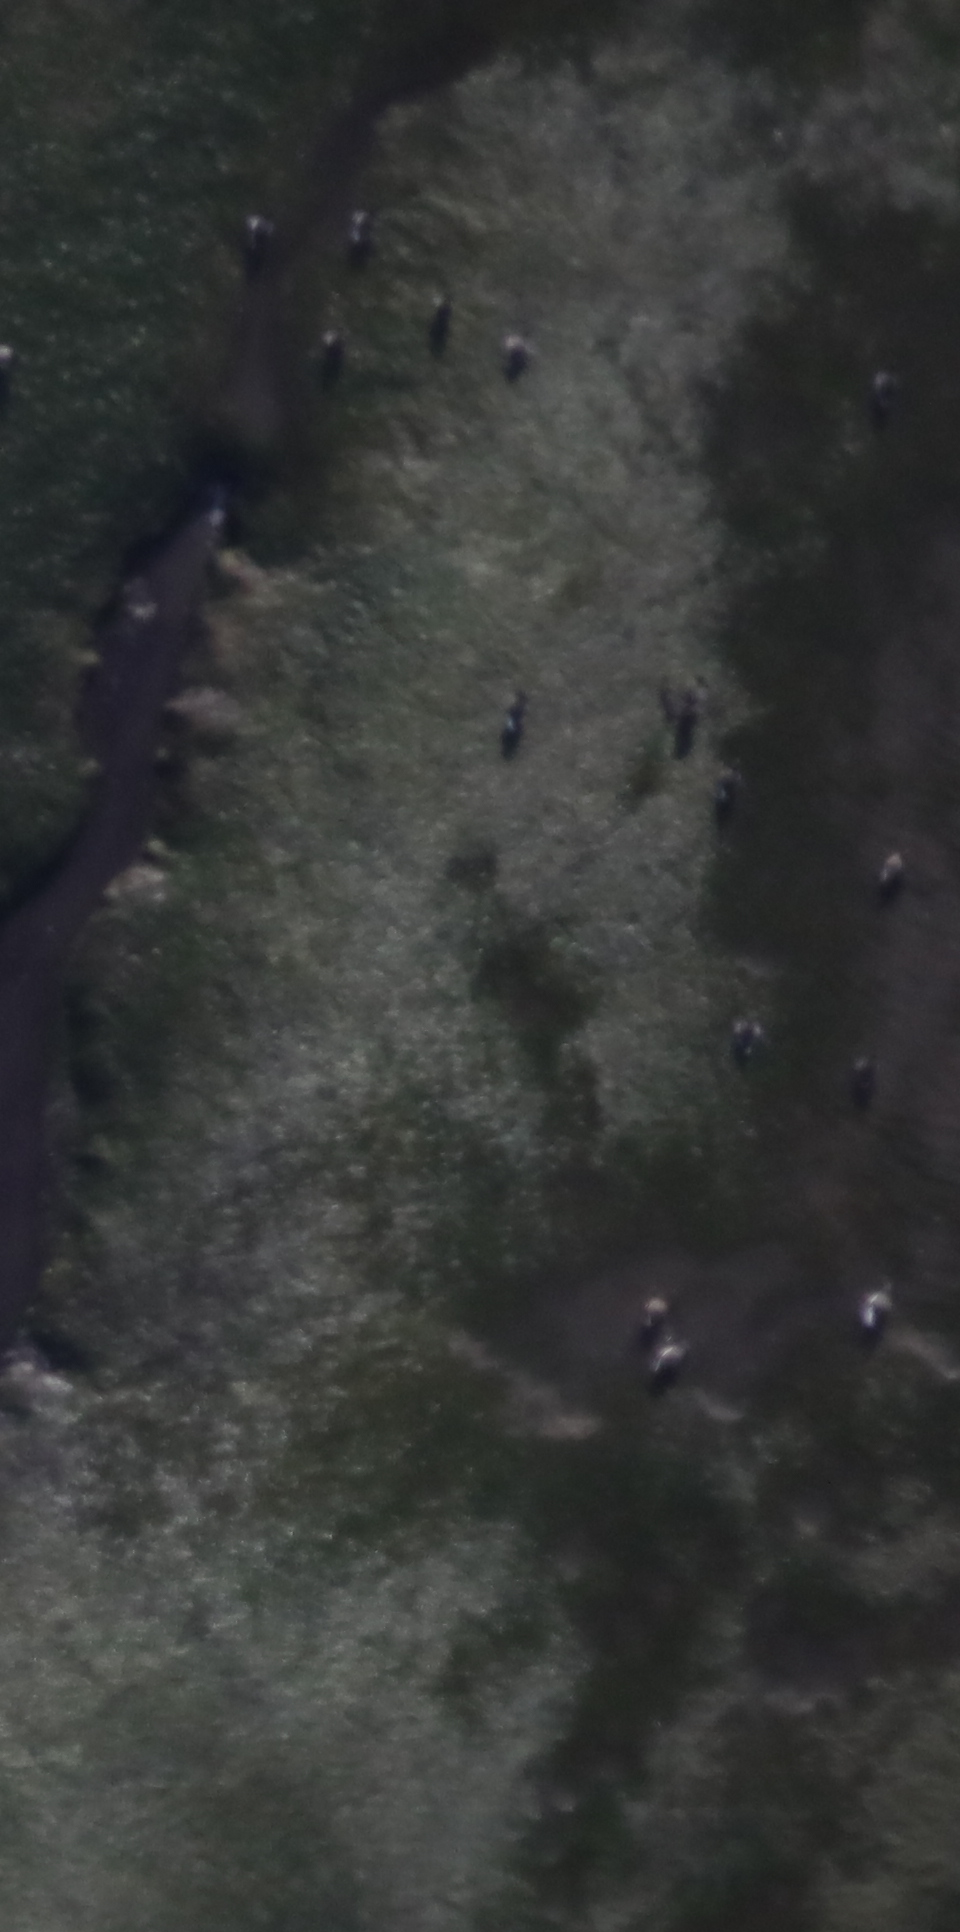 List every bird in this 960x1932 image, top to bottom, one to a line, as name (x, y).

brant (359, 224)
brant (264, 225)
brant (432, 310)
brant (324, 339)
brant (522, 347)
brant (893, 383)
brant (136, 598)
brant (683, 692)
brant (508, 715)
brant (722, 800)
brant (886, 874)
brant (752, 1039)
brant (866, 1083)
brant (865, 1303)
brant (651, 1307)
brant (661, 1362)